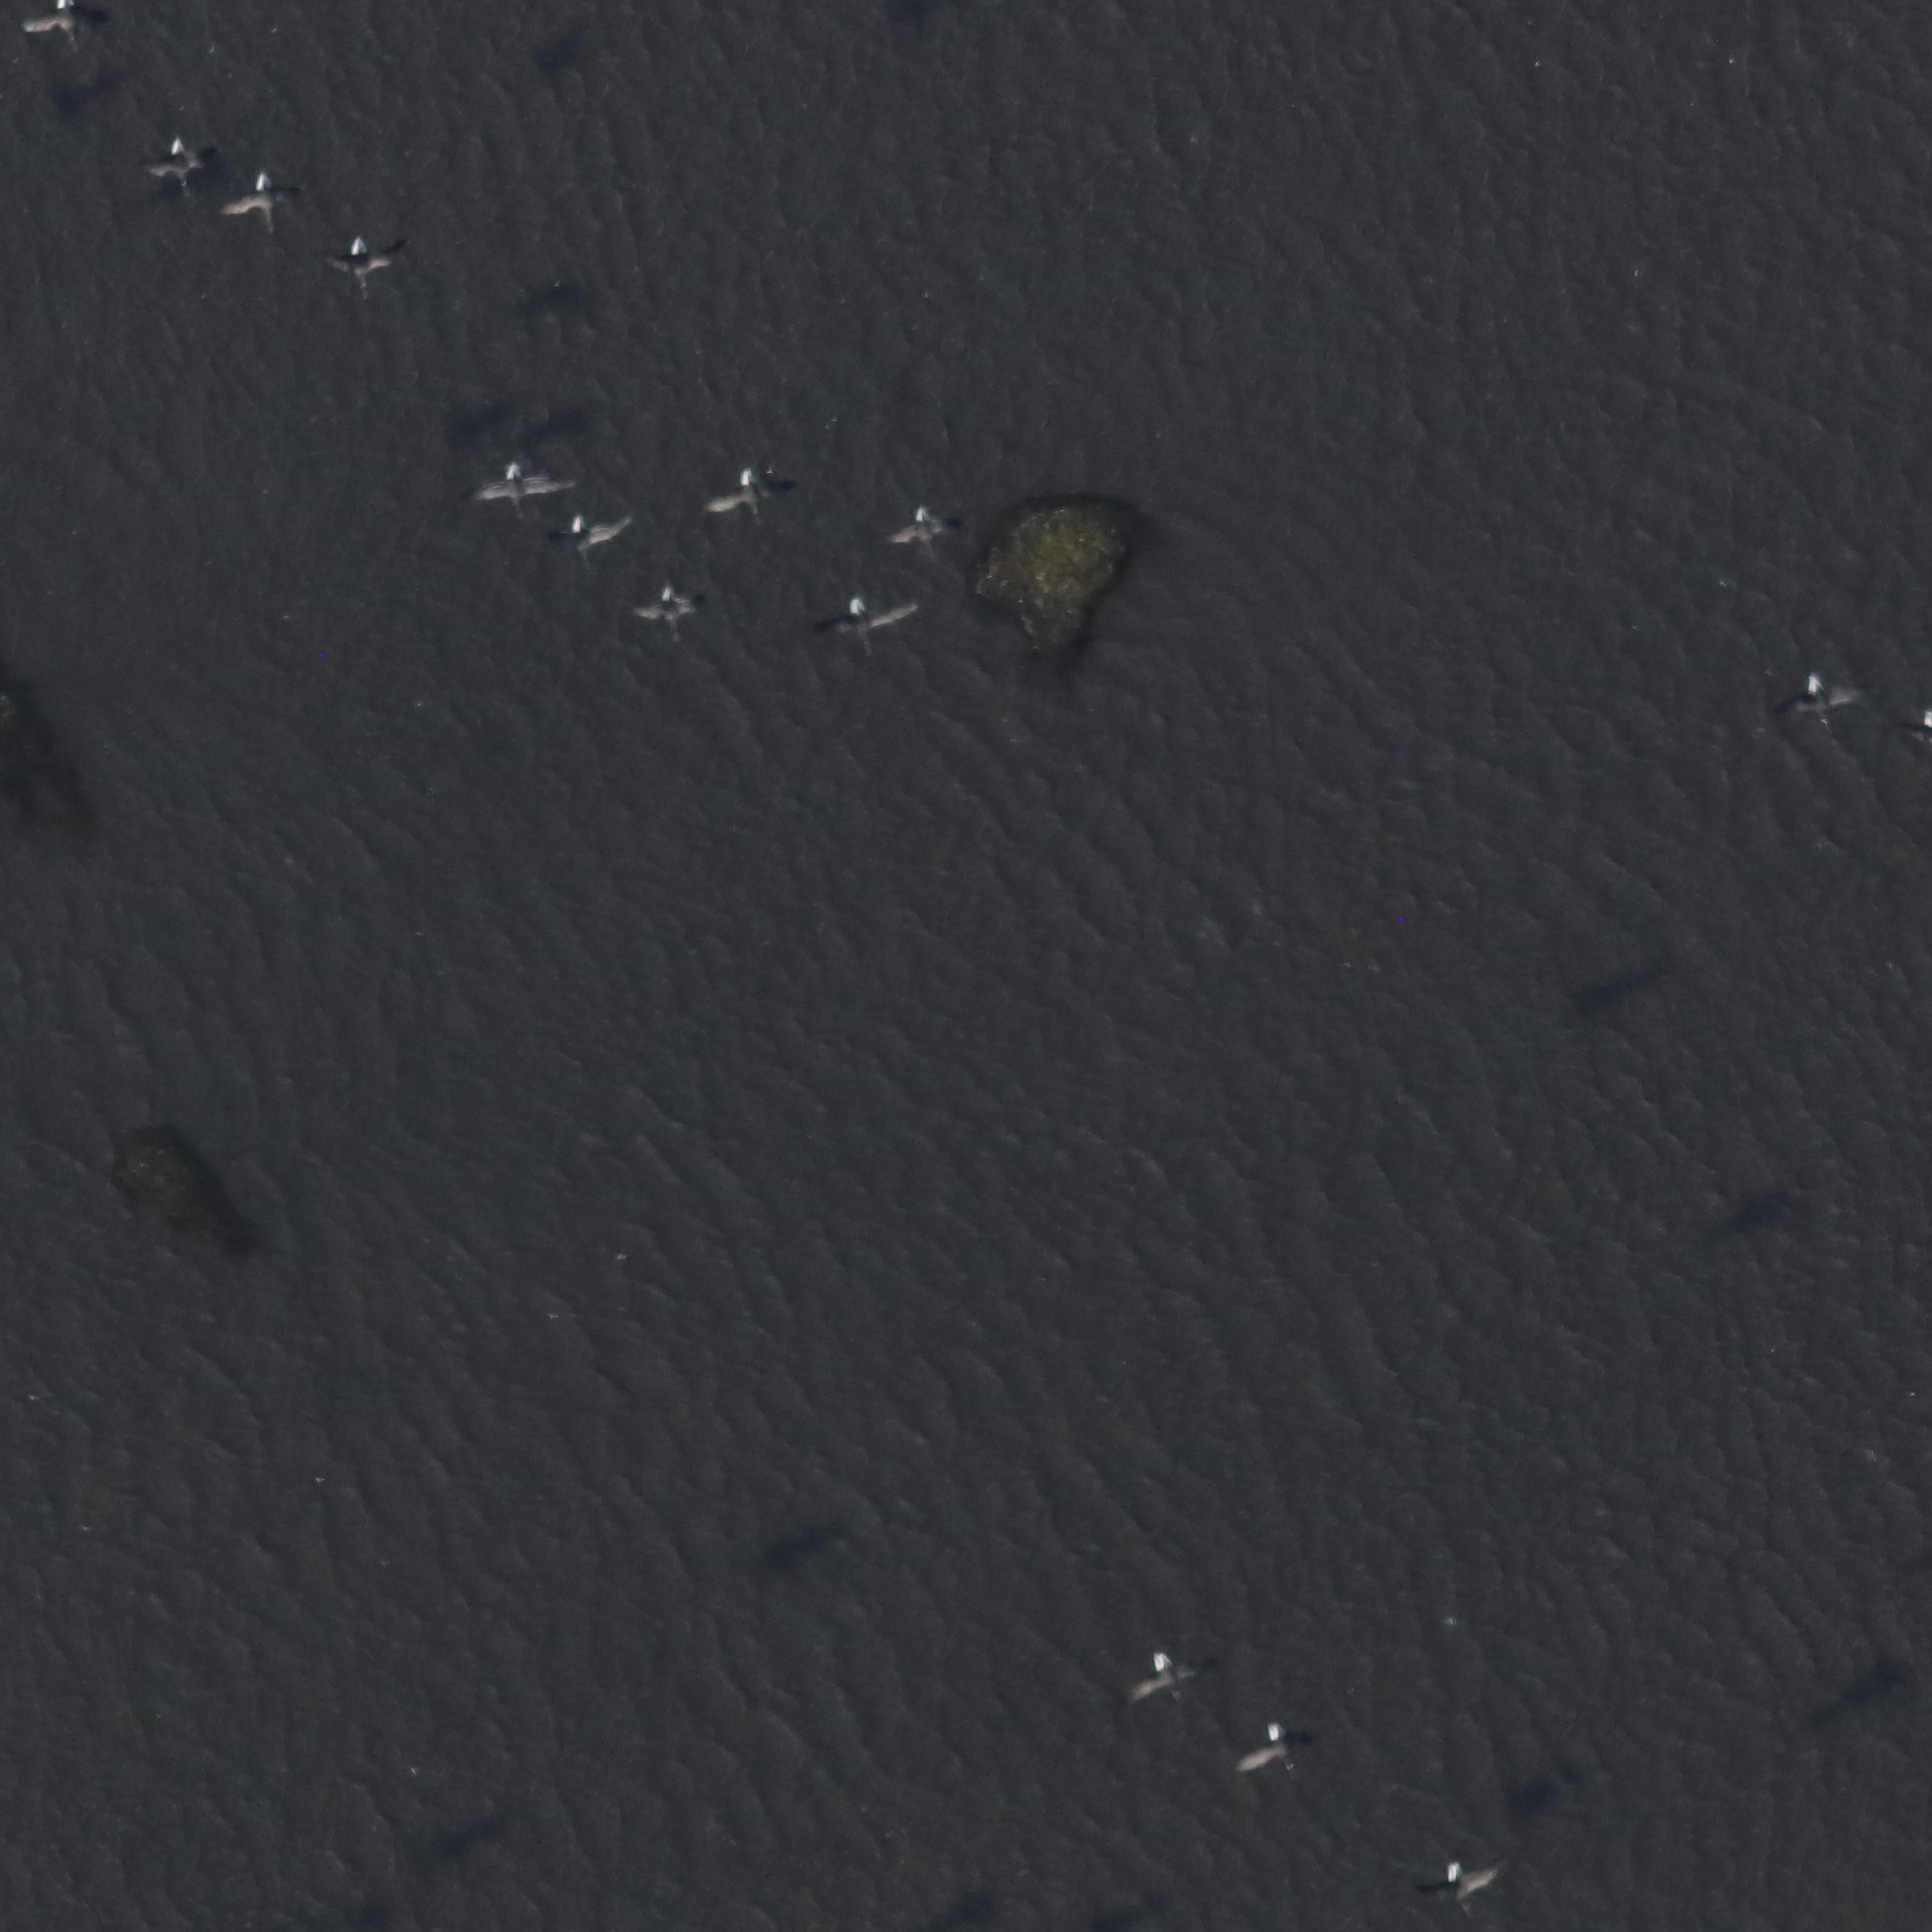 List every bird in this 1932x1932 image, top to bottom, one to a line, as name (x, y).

brant (67, 20)
brant (181, 164)
brant (258, 201)
brant (358, 260)
brant (515, 484)
brant (750, 491)
brant (583, 534)
brant (924, 534)
brant (670, 604)
brant (859, 620)
brant (1828, 695)
brant (1168, 1673)
brant (1278, 1744)
brant (1467, 1878)